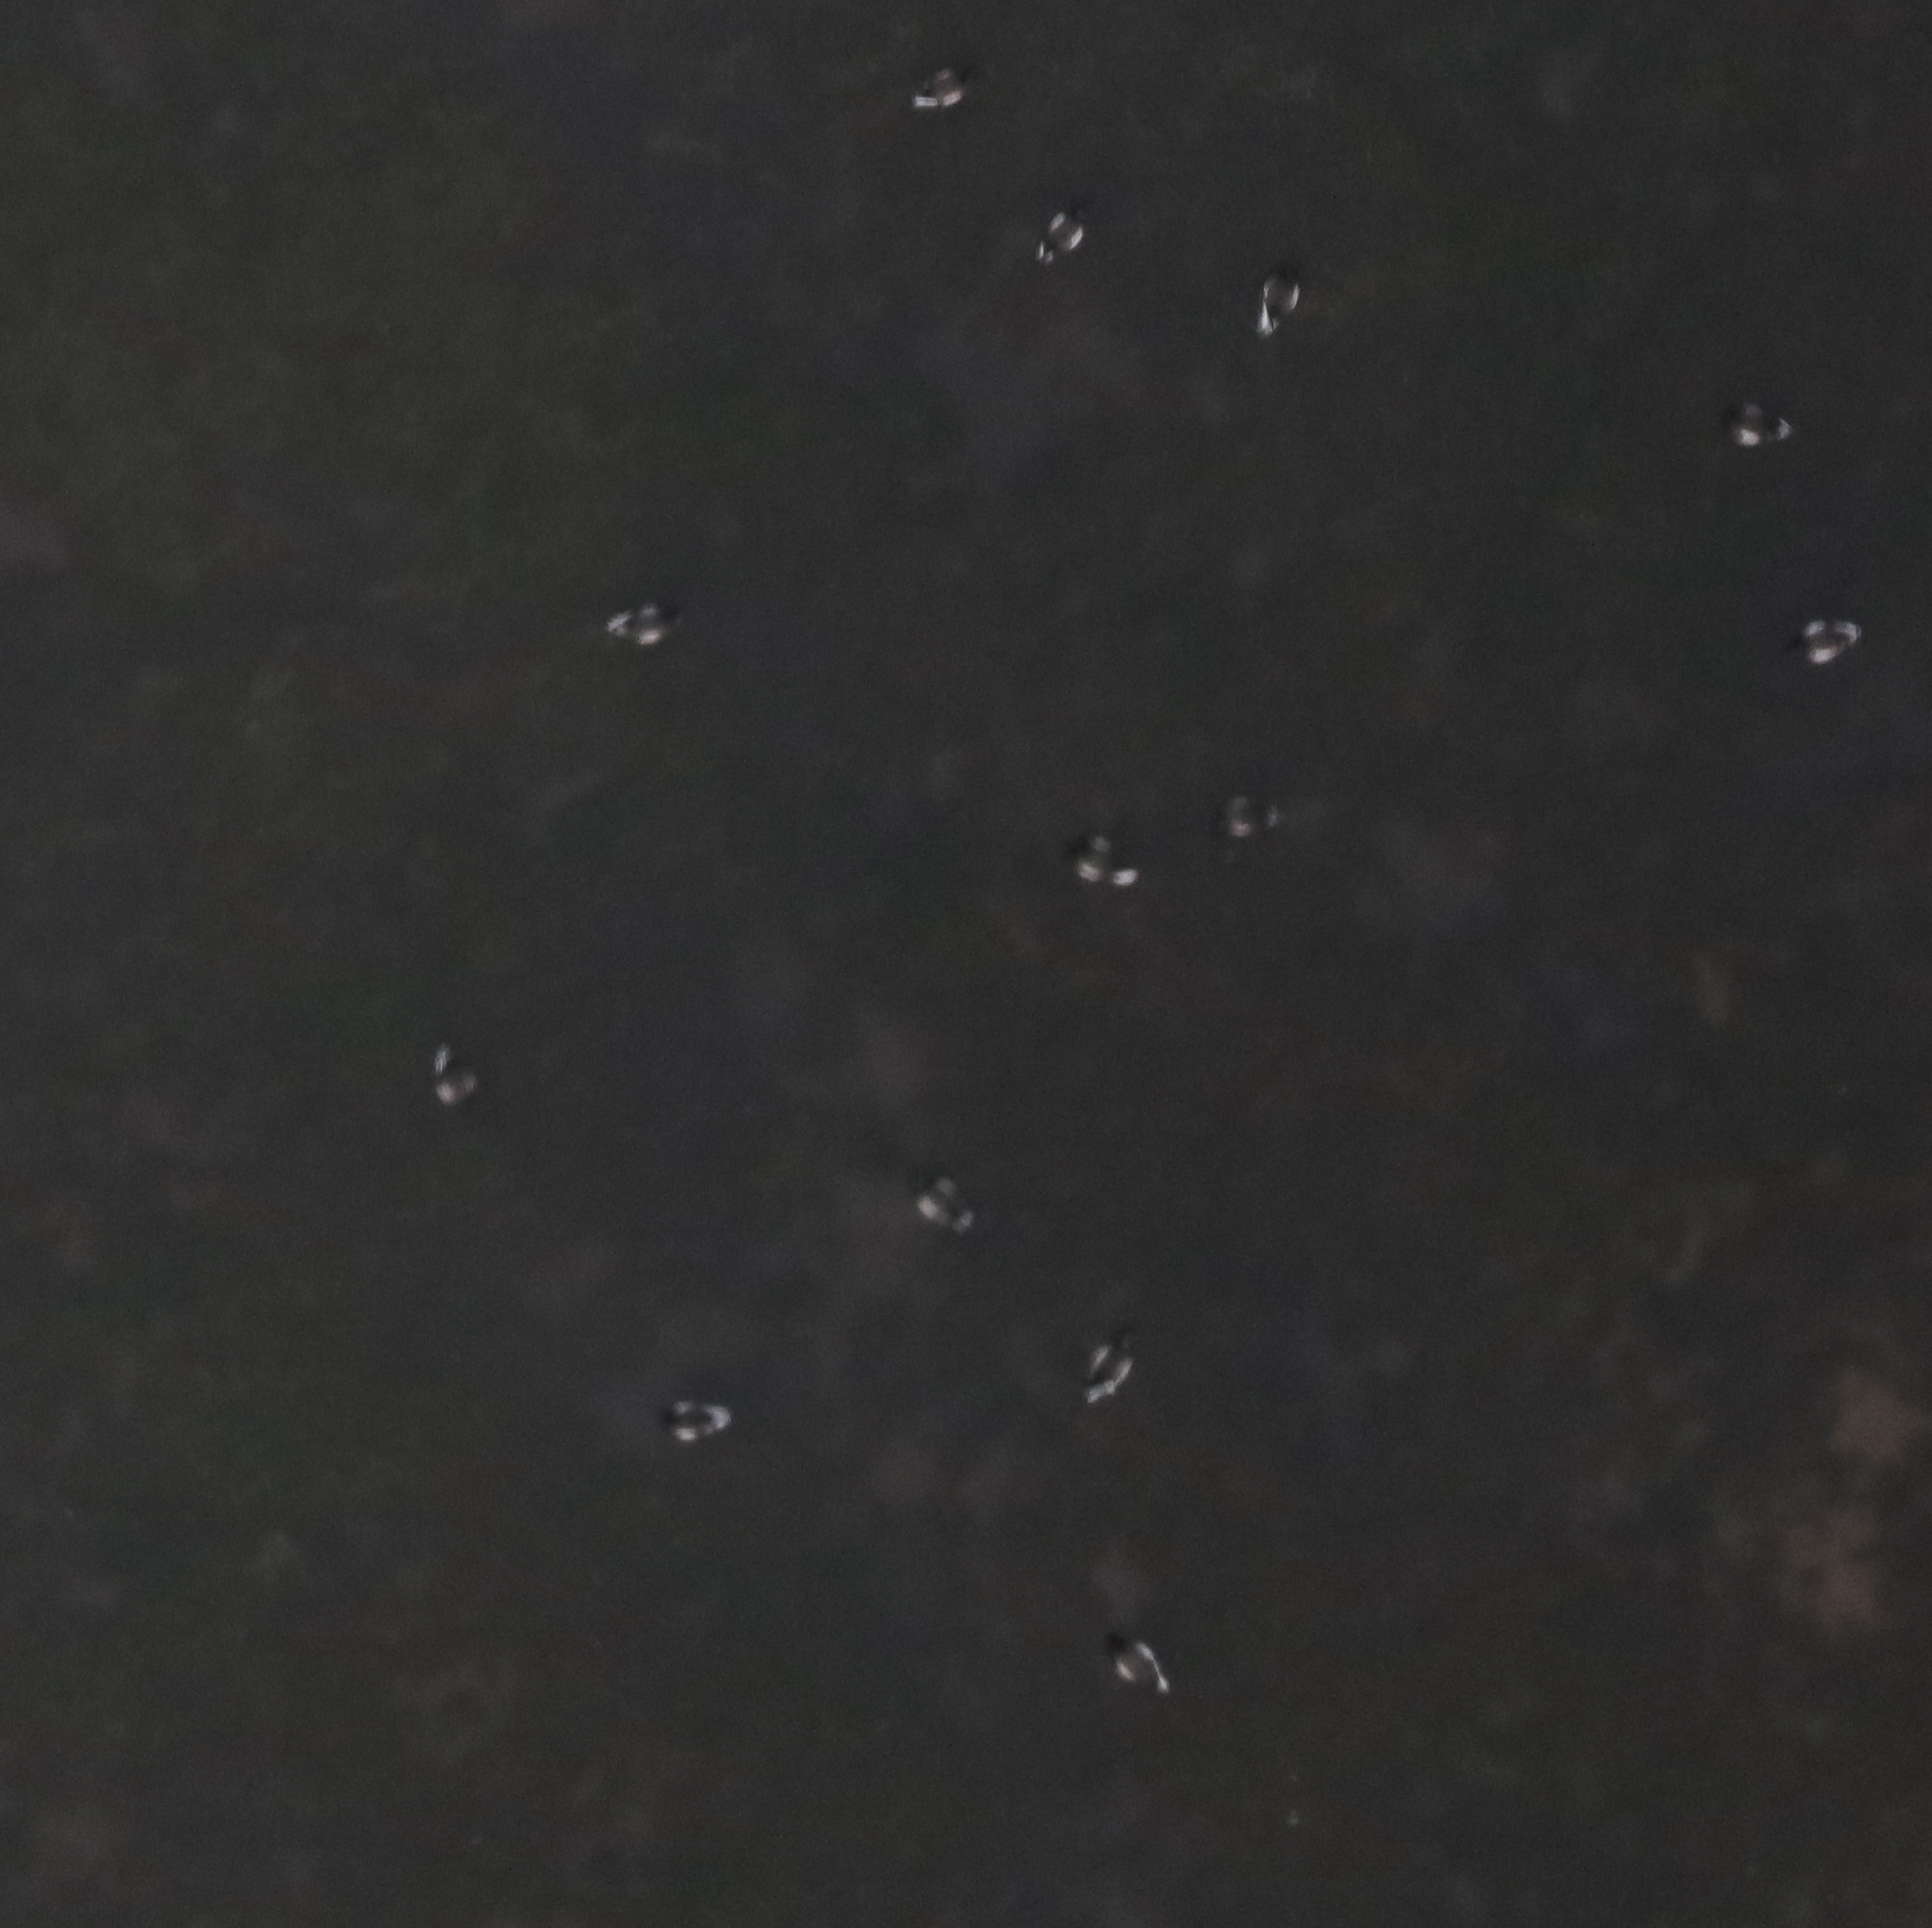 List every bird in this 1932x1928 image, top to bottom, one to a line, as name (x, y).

brant (944, 89)
brant (1064, 234)
brant (1280, 297)
brant (1755, 427)
brant (644, 625)
brant (1827, 641)
brant (1244, 821)
brant (1102, 863)
brant (455, 1082)
brant (945, 1203)
brant (1111, 1369)
brant (691, 1421)
brant (1137, 1664)